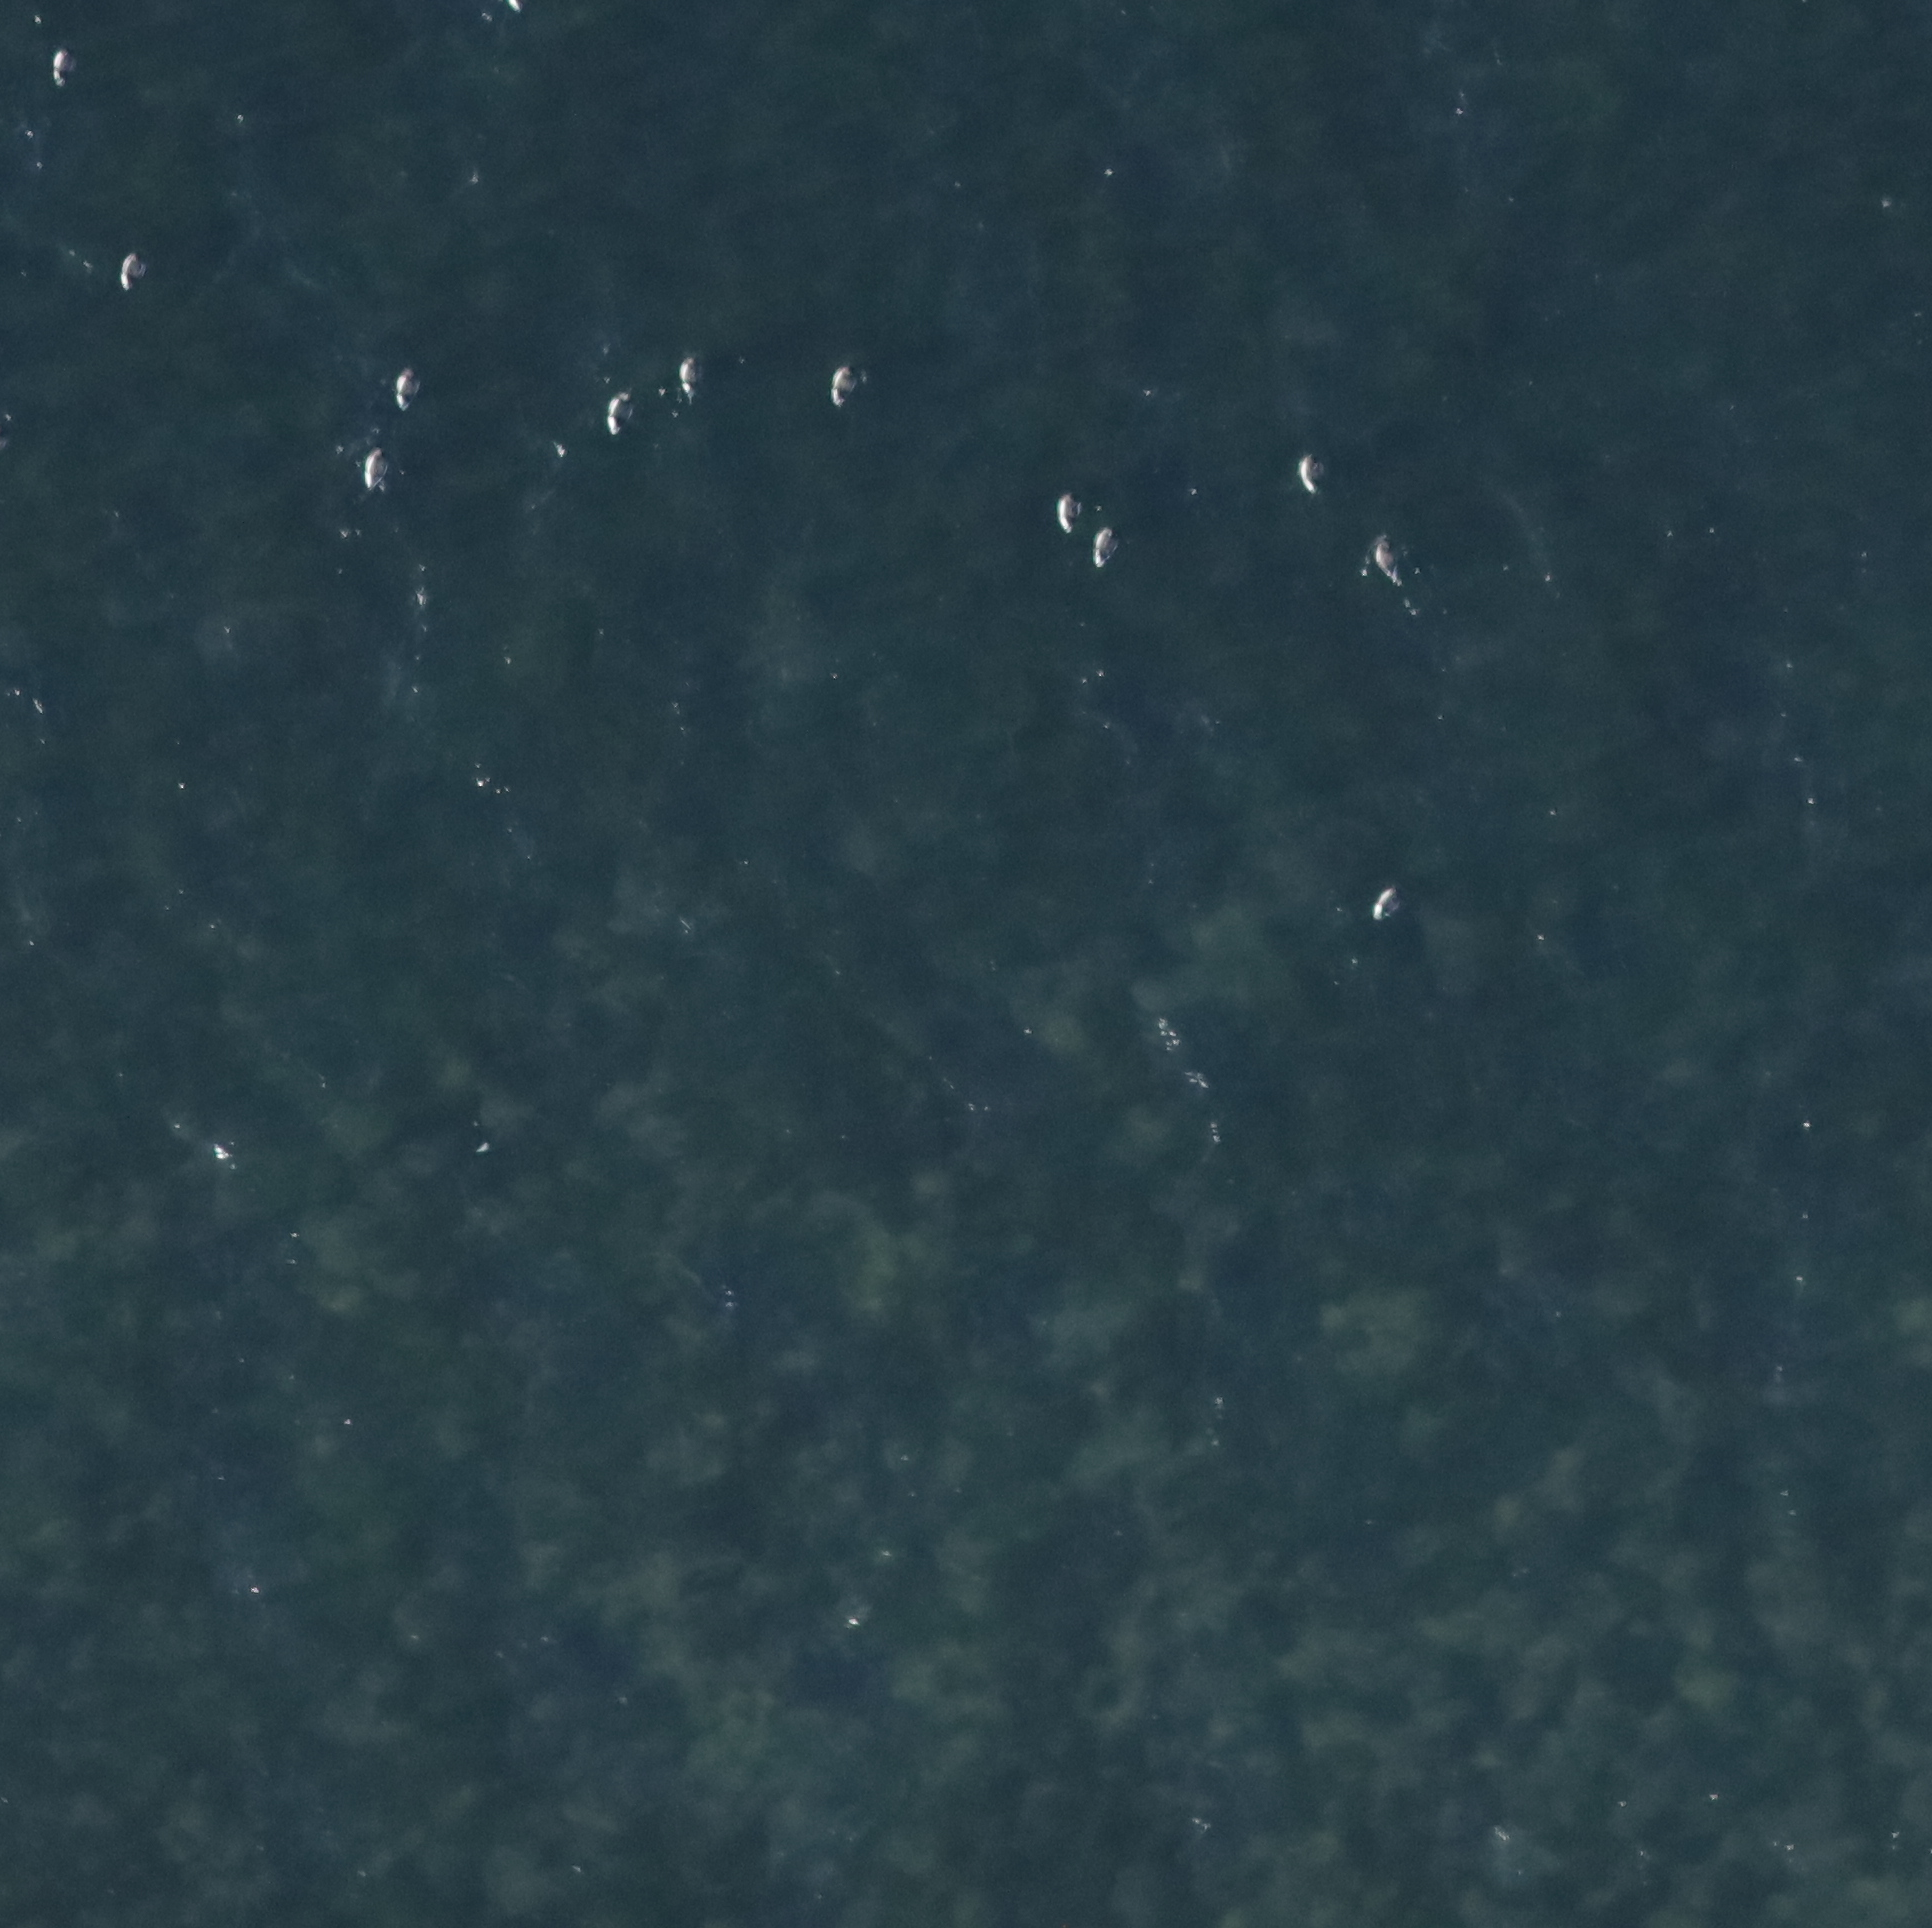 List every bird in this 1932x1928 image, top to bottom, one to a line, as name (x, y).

brant (65, 67)
brant (133, 271)
brant (689, 375)
brant (842, 382)
brant (407, 387)
brant (620, 413)
brant (374, 467)
brant (1310, 471)
brant (1068, 511)
brant (1106, 547)
brant (1387, 559)
brant (1389, 902)